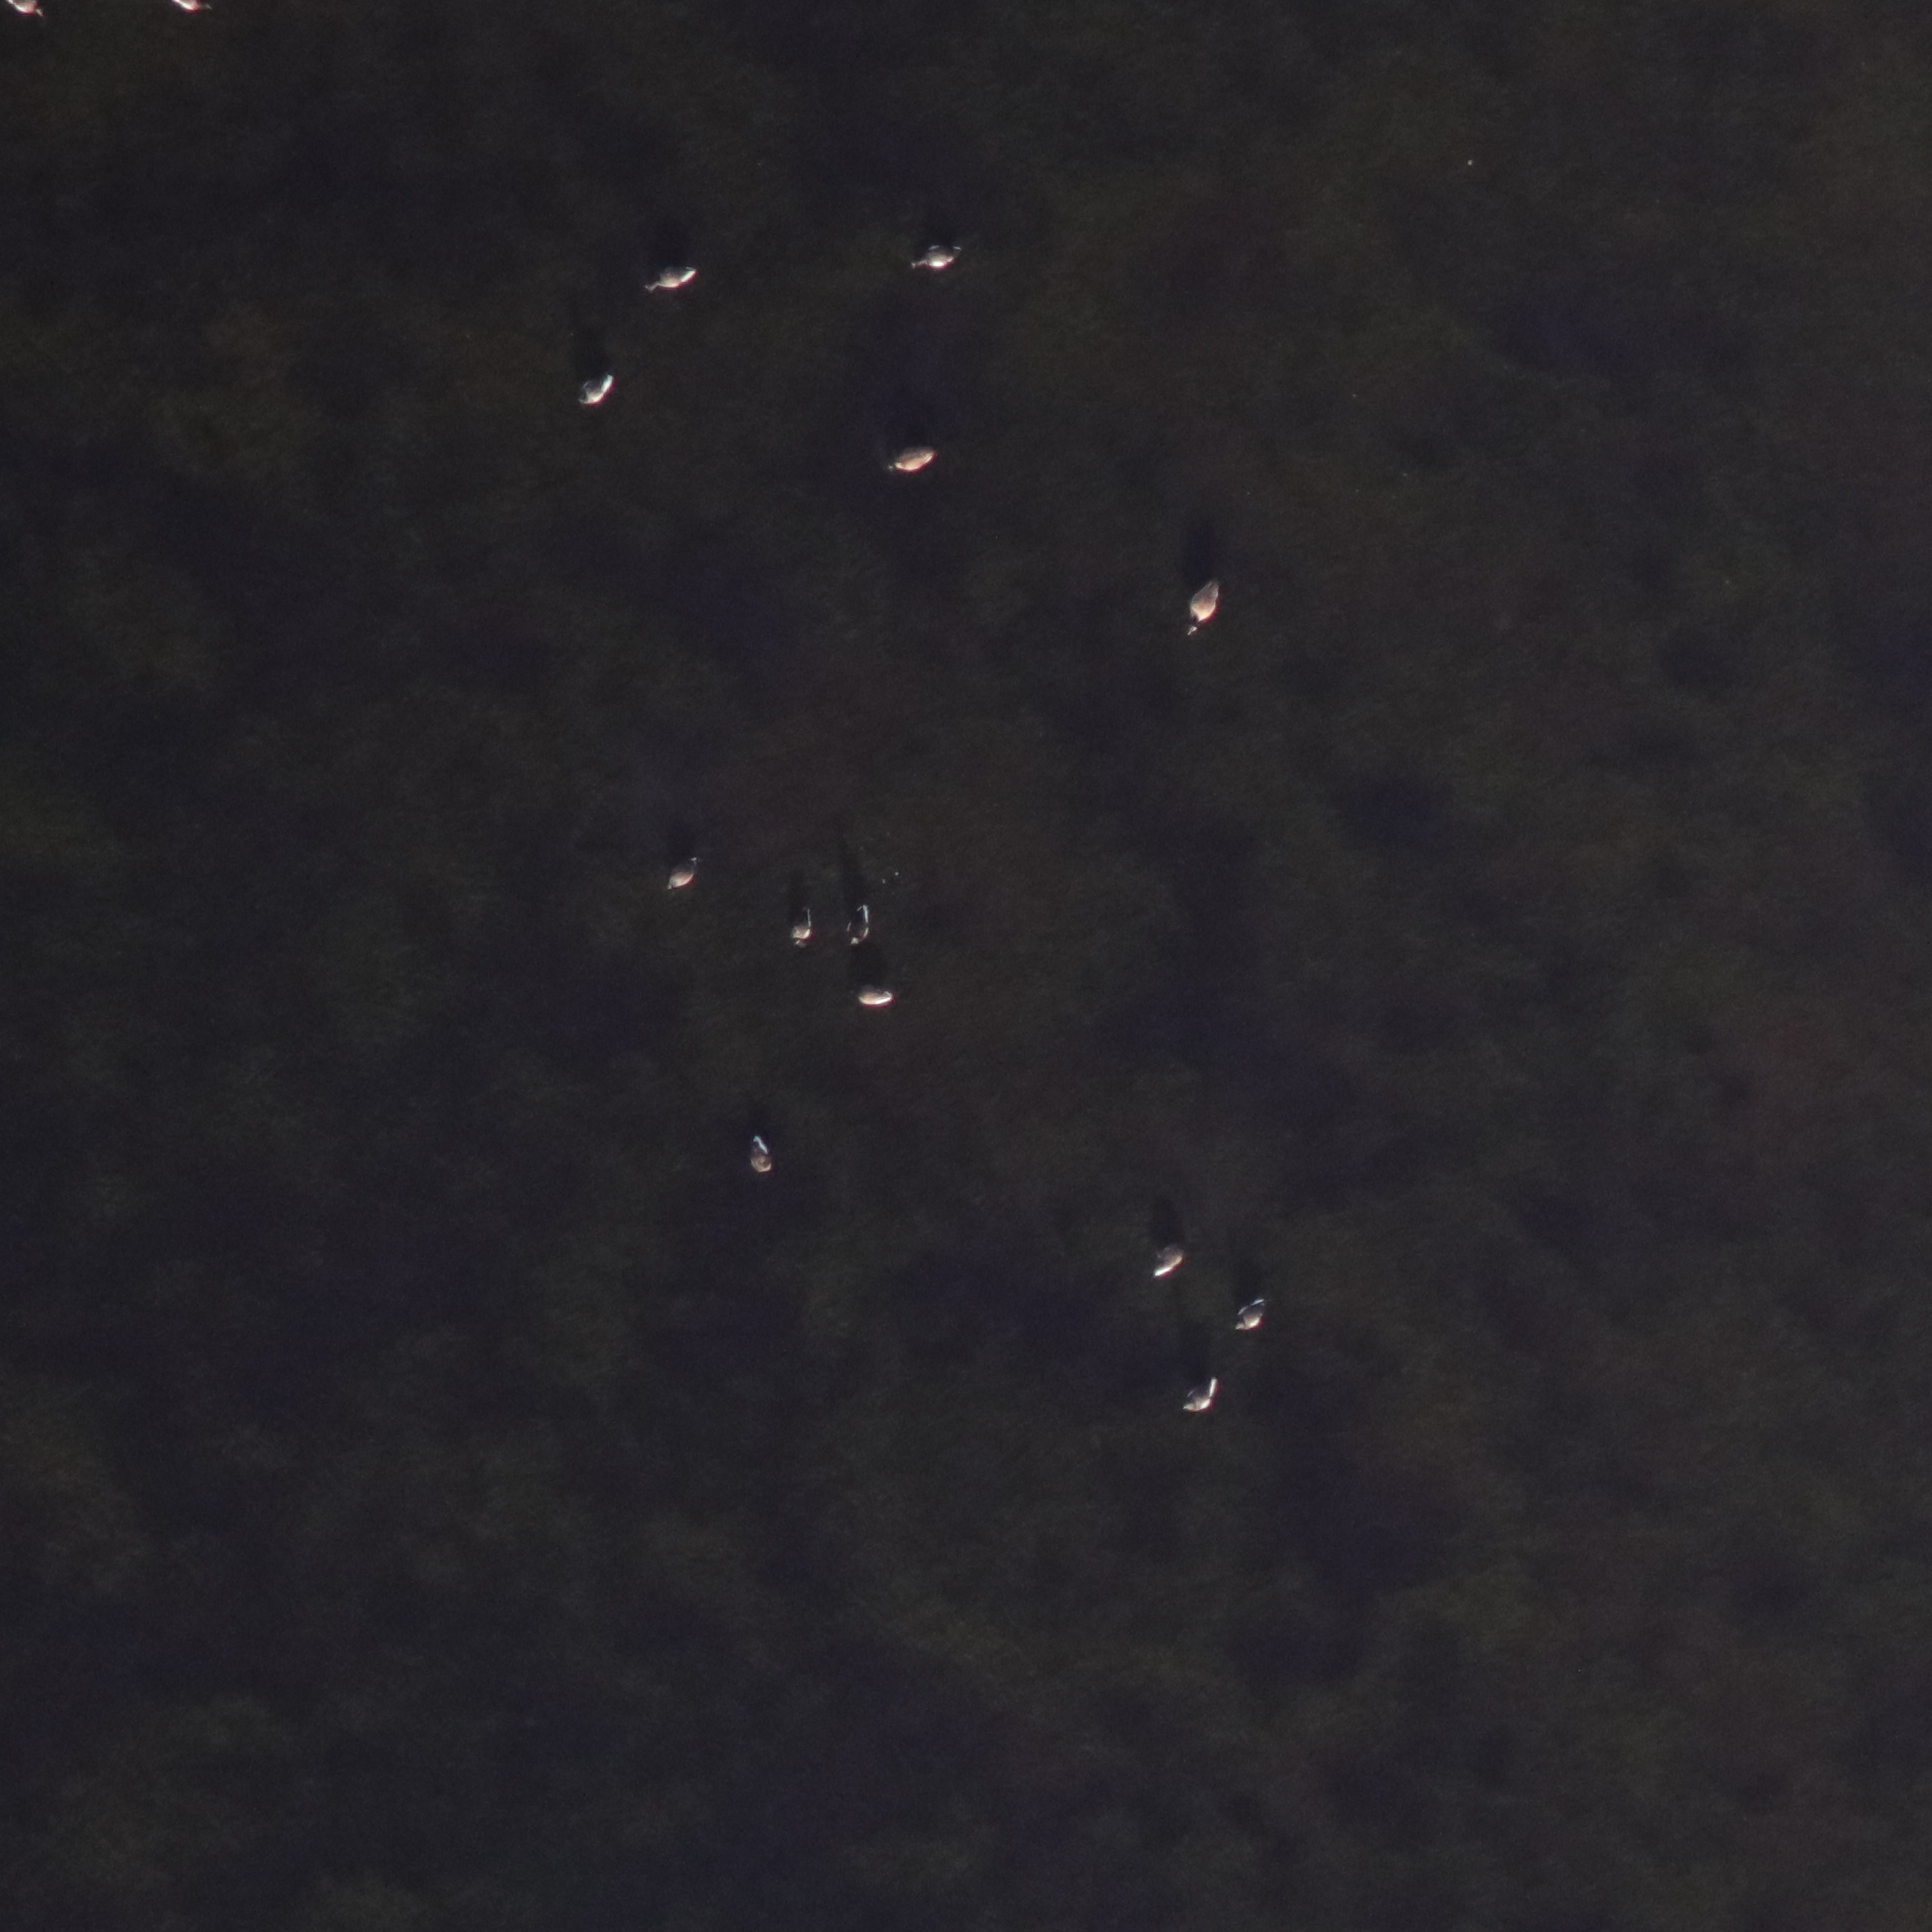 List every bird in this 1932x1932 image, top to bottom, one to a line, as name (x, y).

brant (937, 251)
brant (676, 275)
brant (597, 391)
Canada goose (916, 460)
Canada goose (1205, 603)
brant (683, 872)
brant (860, 924)
brant (804, 925)
brant (874, 992)
brant (761, 1155)
brant (1169, 1259)
brant (1250, 1314)
brant (1199, 1396)